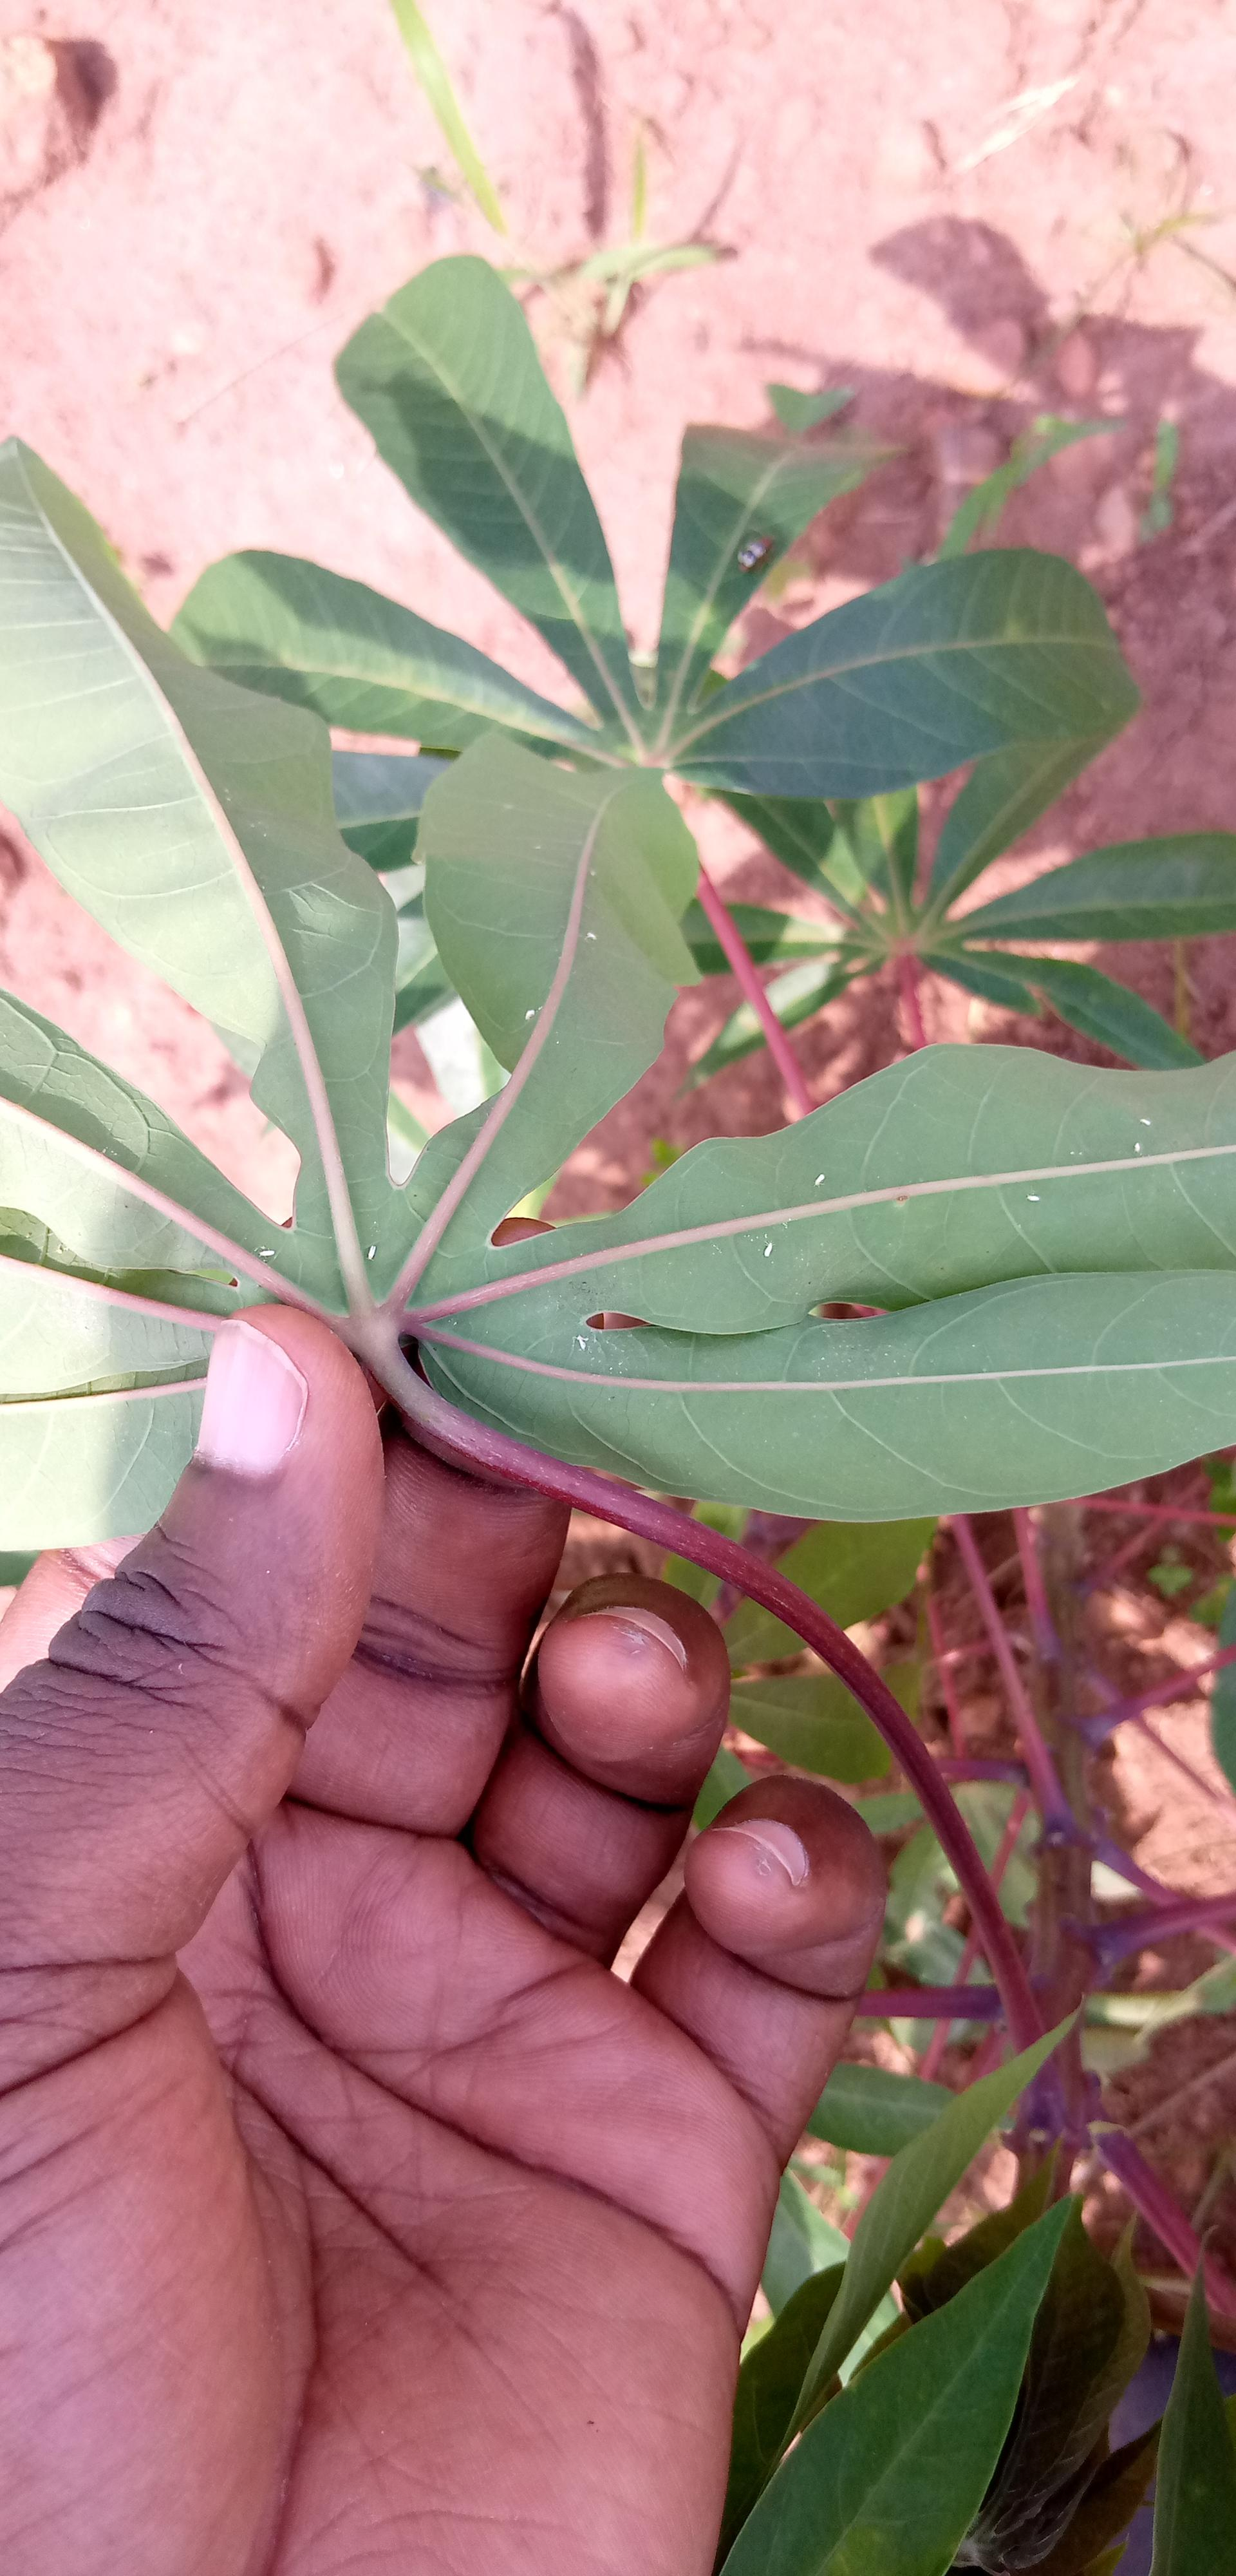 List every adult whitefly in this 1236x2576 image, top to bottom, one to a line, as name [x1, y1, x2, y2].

whitefly [583, 929, 610, 948]
whitefly [522, 996, 541, 1023]
whitefly [1134, 1110, 1159, 1139]
whitefly [1129, 1140, 1150, 1162]
whitefly [803, 1168, 836, 1195]
whitefly [1021, 1187, 1045, 1215]
whitefly [362, 1232, 381, 1271]
whitefly [747, 1237, 785, 1264]
whitefly [256, 1242, 281, 1269]
whitefly [568, 1328, 602, 1359]